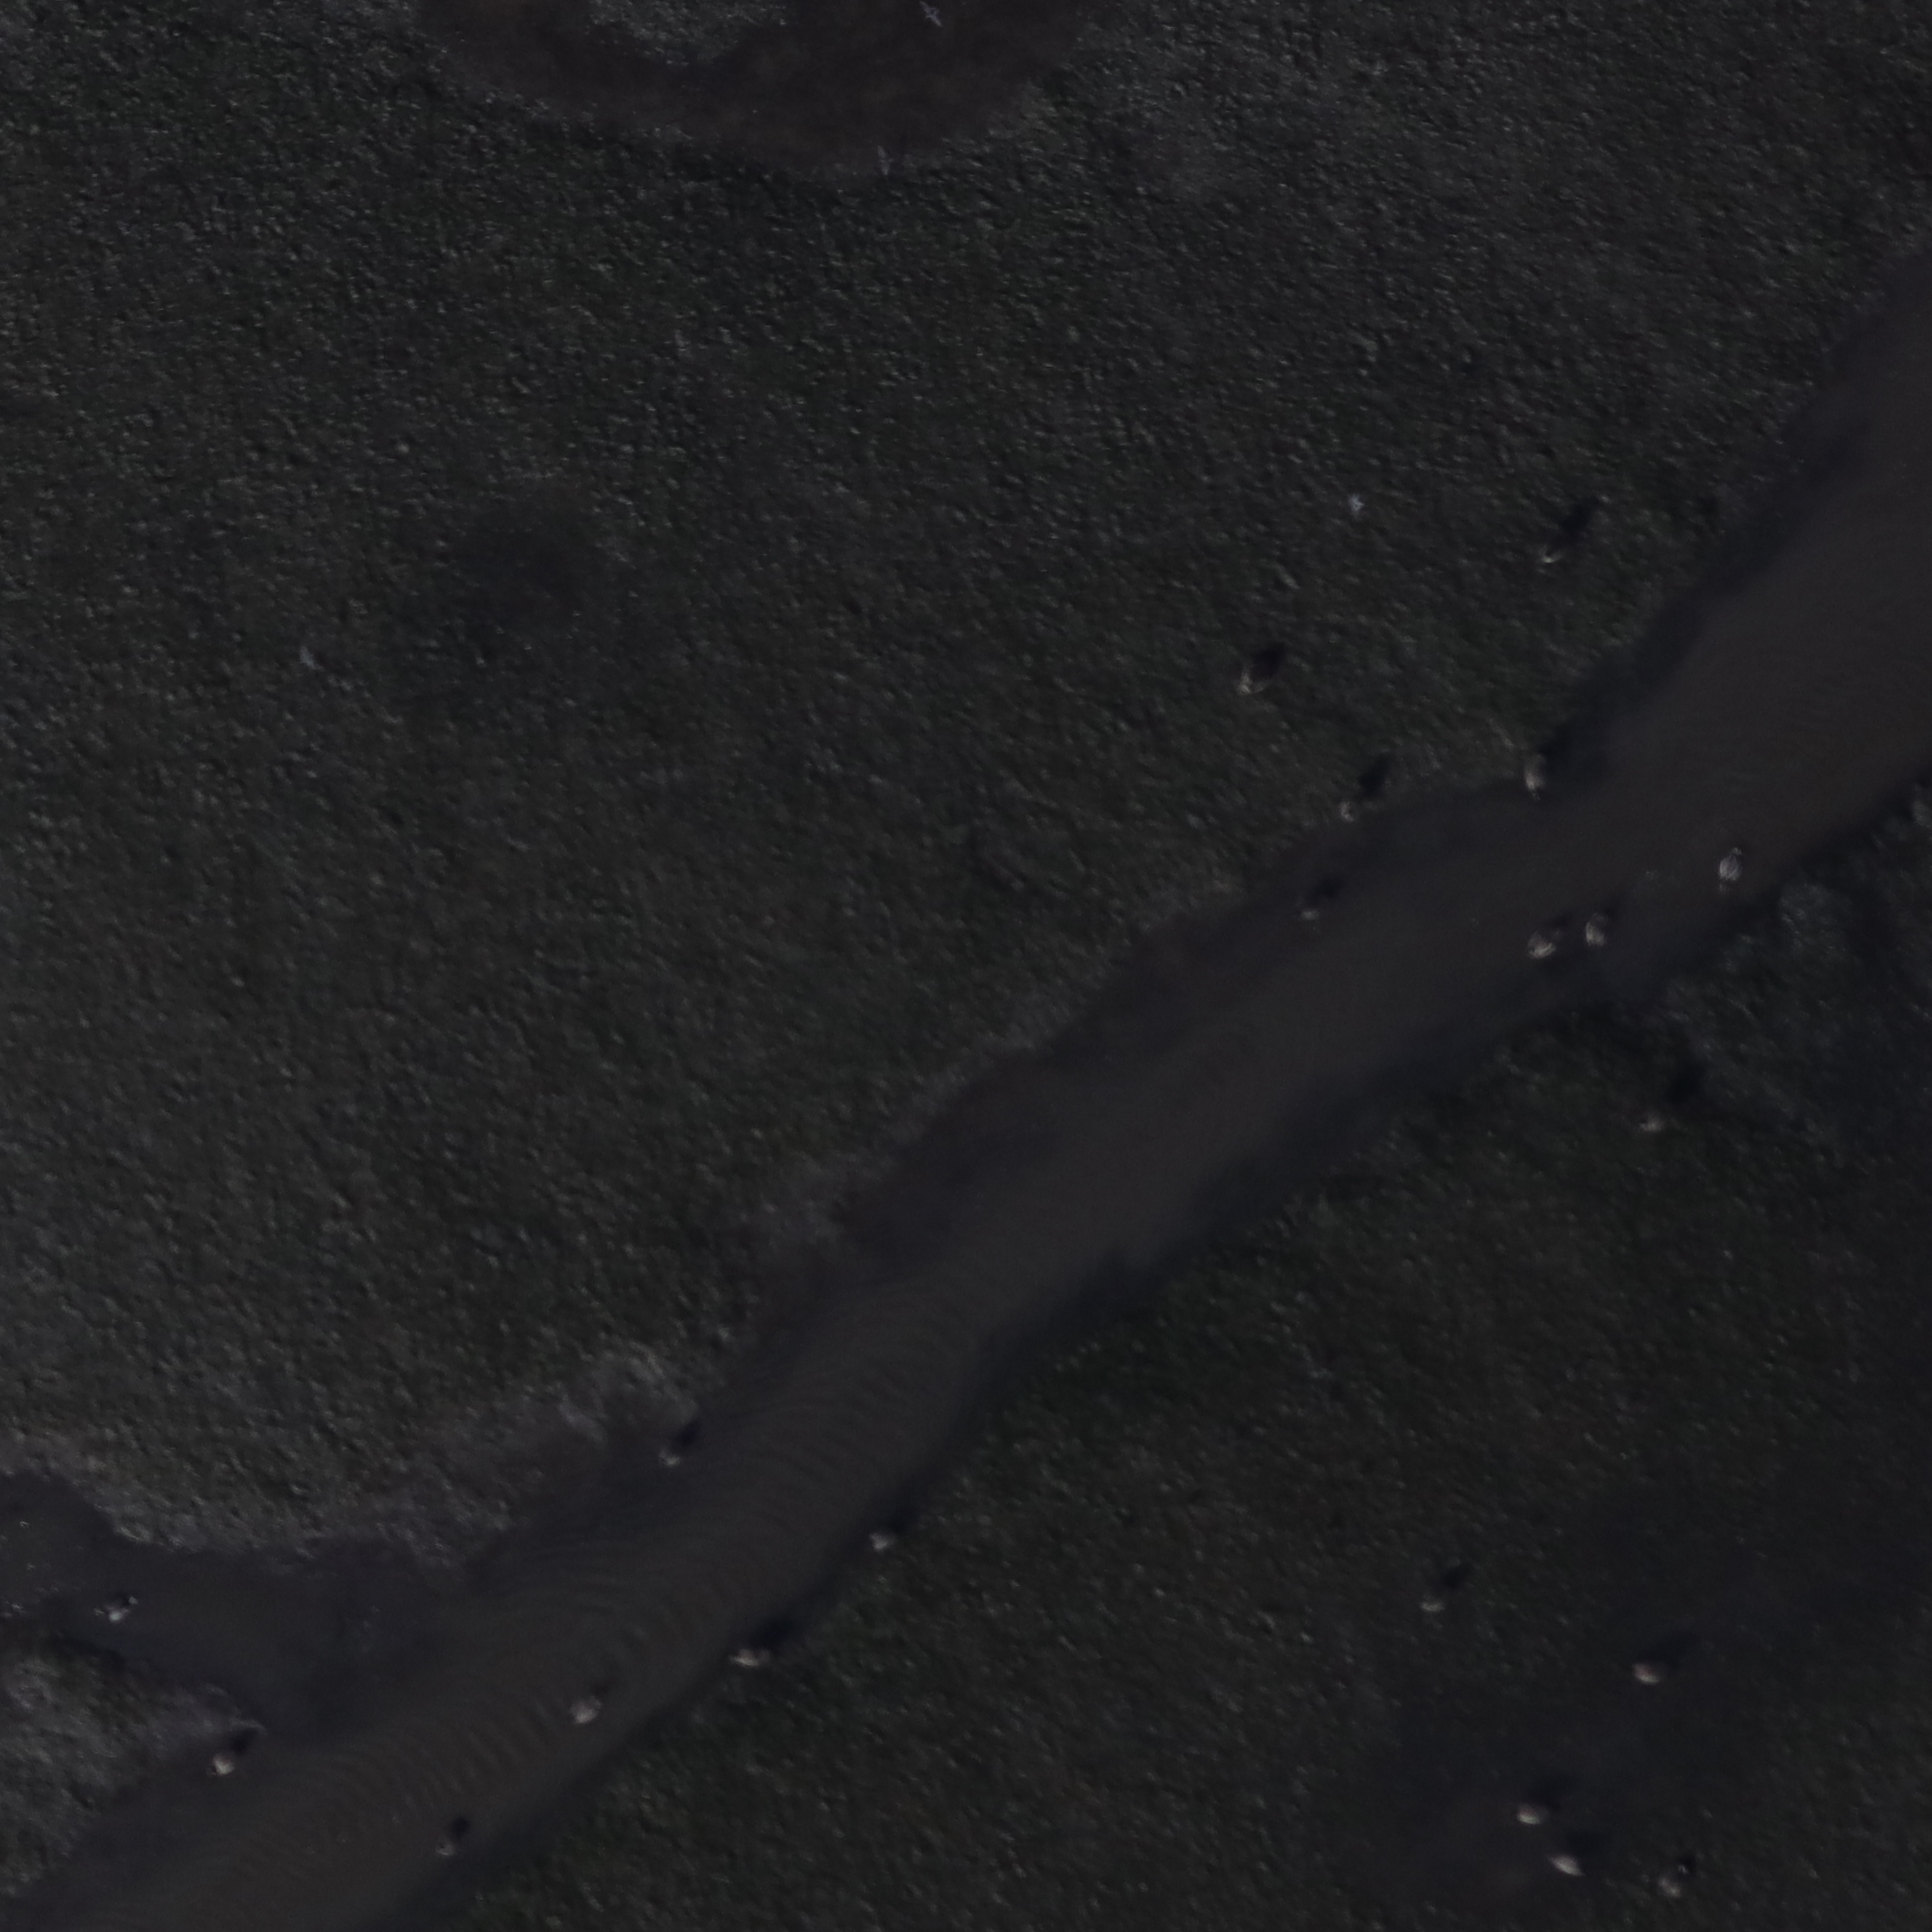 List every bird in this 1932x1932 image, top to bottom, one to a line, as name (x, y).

Canada goose (1550, 544)
Canada goose (1260, 675)
Canada goose (1532, 784)
Canada goose (1350, 814)
Canada goose (1734, 868)
Canada goose (1313, 906)
Canada goose (1594, 939)
Canada goose (1538, 945)
Canada goose (1658, 1118)
Canada goose (668, 1453)
Canada goose (885, 1544)
Canada goose (1428, 1592)
brant (104, 1608)
Canada goose (752, 1657)
Canada goose (1655, 1675)
Canada goose (585, 1712)
Canada goose (223, 1758)
Canada goose (1527, 1806)
Canada goose (448, 1846)
Canada goose (1572, 1867)
brant (1672, 1879)